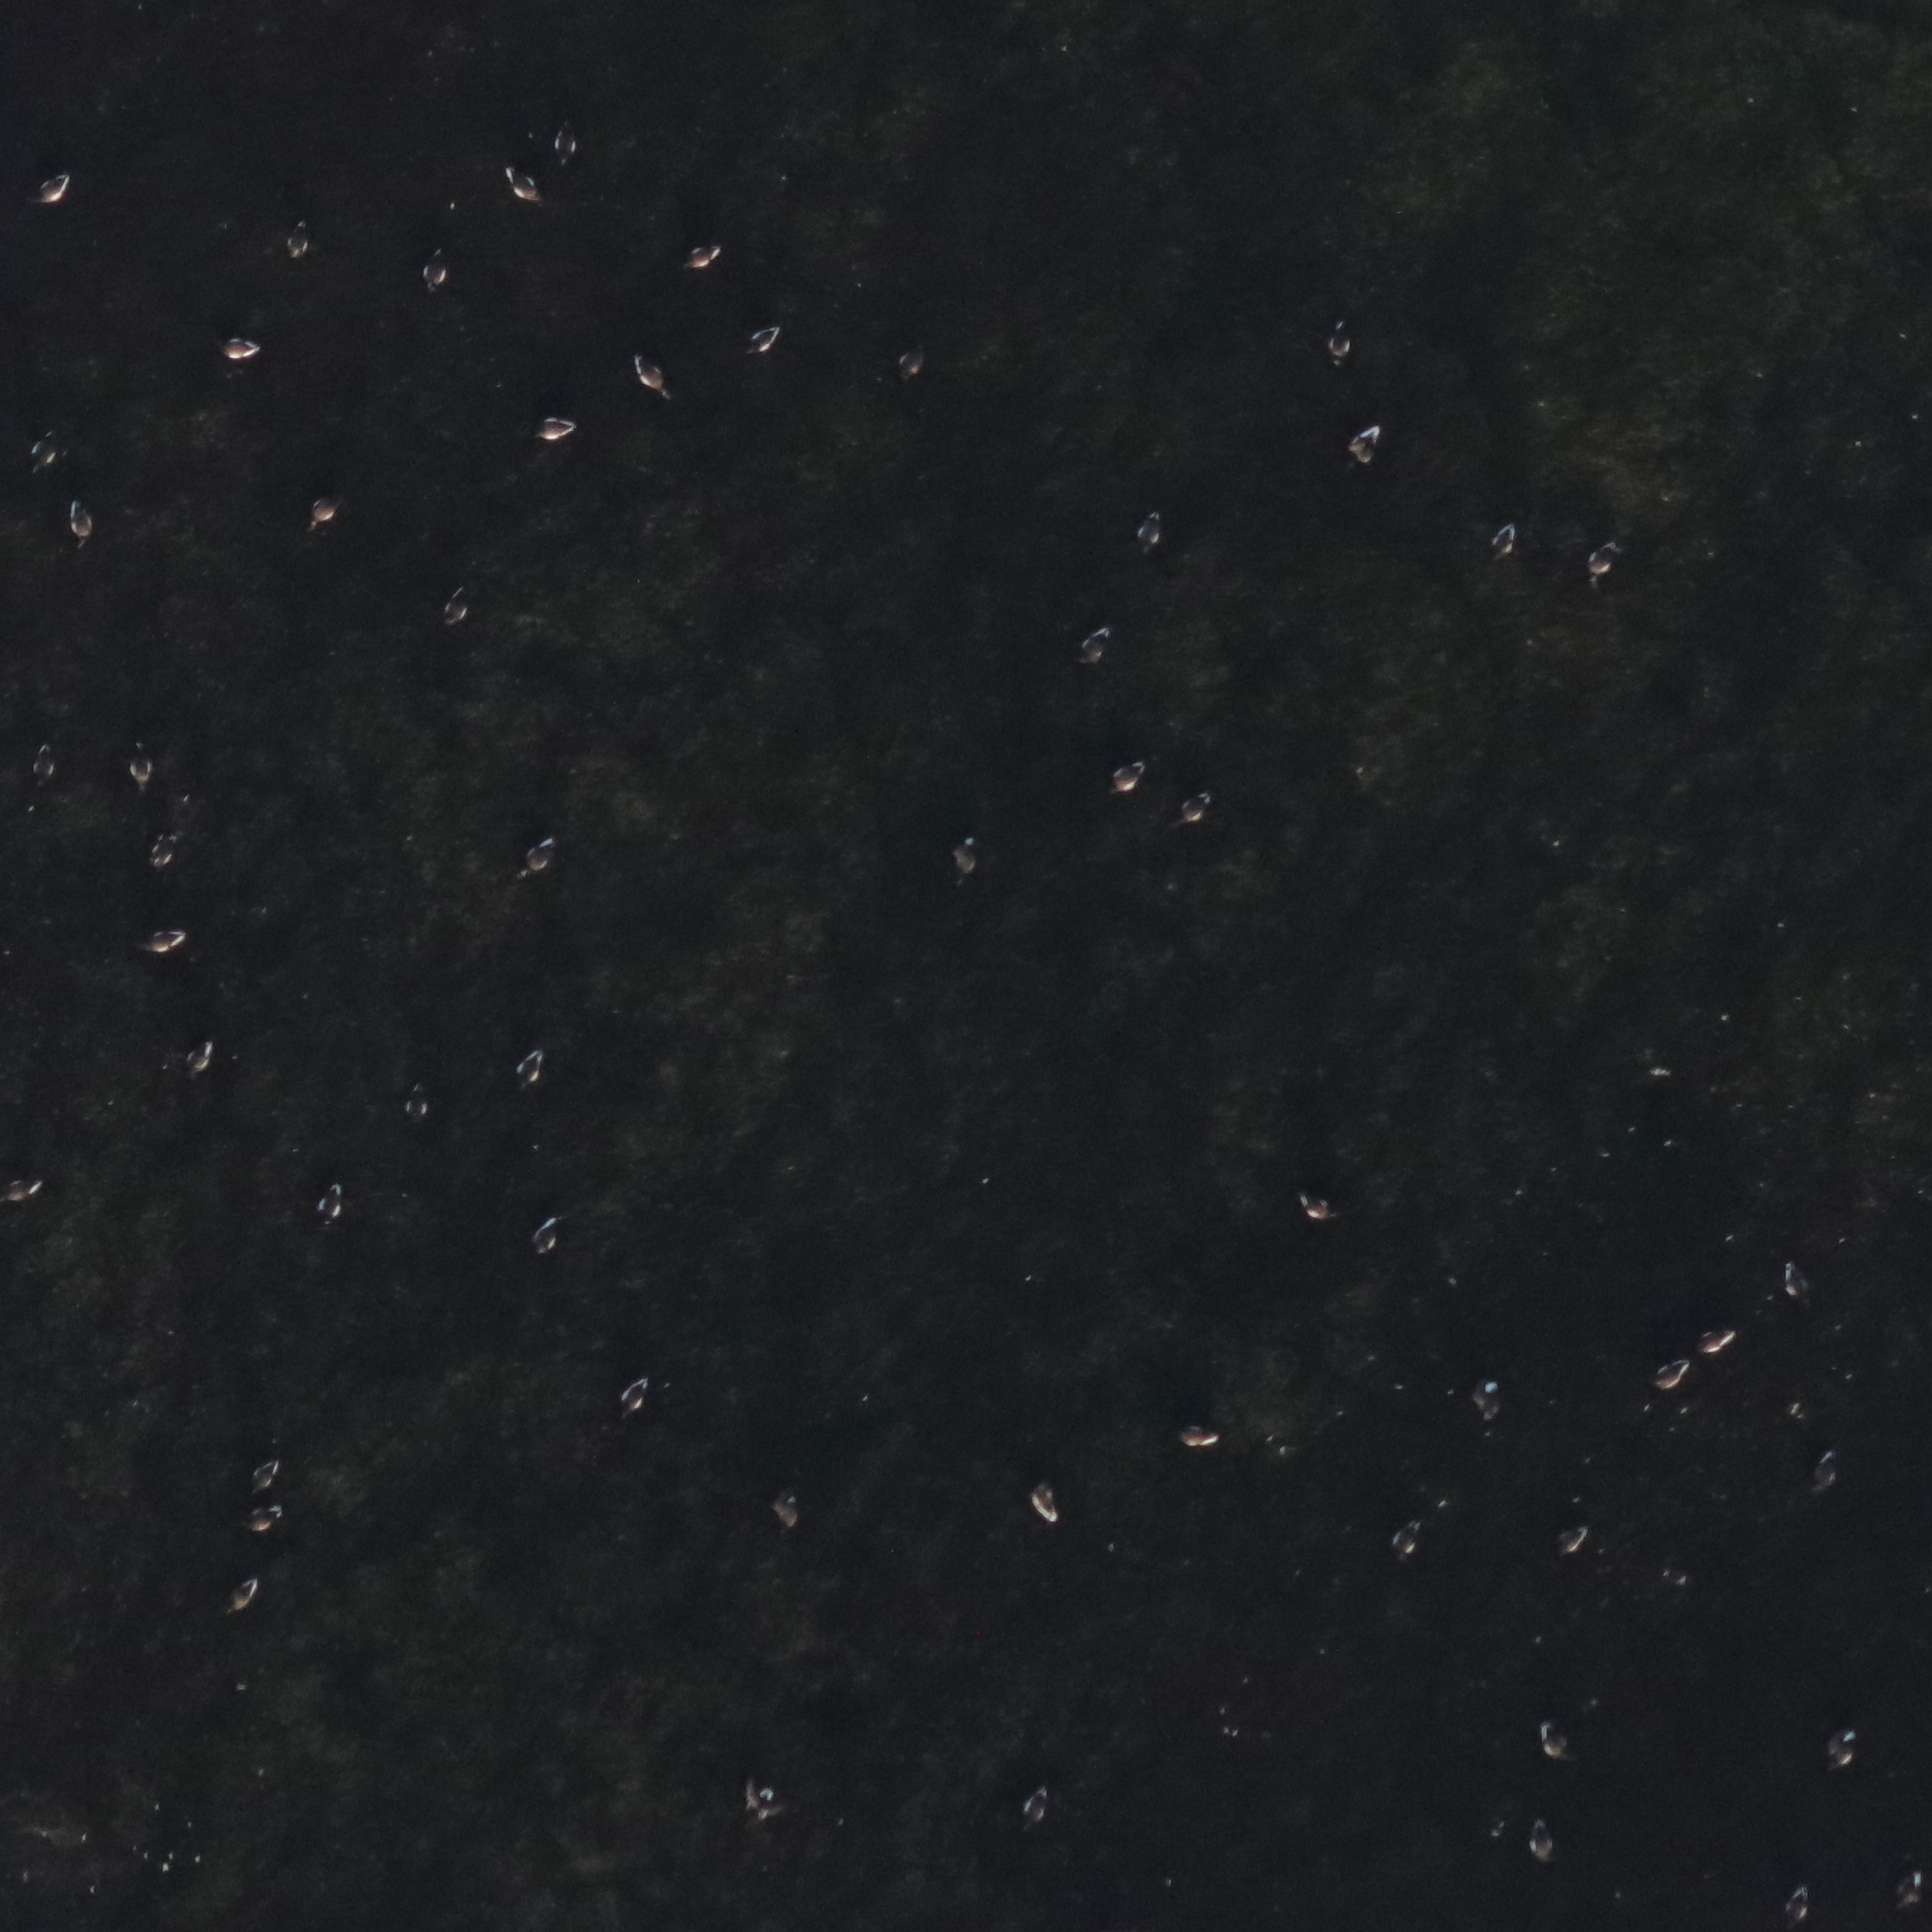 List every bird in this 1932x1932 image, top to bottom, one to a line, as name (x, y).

brant (568, 138)
brant (524, 184)
brant (51, 190)
brant (303, 230)
brant (702, 256)
brant (435, 271)
brant (765, 341)
brant (1329, 341)
brant (239, 348)
brant (908, 369)
brant (651, 375)
brant (555, 429)
brant (1364, 445)
brant (41, 452)
brant (324, 512)
brant (81, 524)
brant (1150, 532)
brant (1503, 541)
brant (1602, 561)
brant (460, 598)
brant (1094, 647)
brant (48, 763)
brant (138, 774)
brant (1126, 778)
brant (1194, 809)
brant (537, 859)
brant (967, 860)
brant (163, 940)
brant (195, 1062)
brant (529, 1069)
brant (415, 1108)
brant (20, 1190)
brant (333, 1206)
brant (1319, 1207)
brant (544, 1237)
brant (1798, 1278)
brant (1715, 1341)
brant (1669, 1375)
brant (634, 1397)
brant (1496, 1404)
brant (1196, 1433)
brant (1825, 1463)
brant (266, 1476)
brant (1046, 1501)
brant (787, 1510)
brant (263, 1518)
brant (1405, 1538)
brant (1571, 1539)
brant (243, 1595)
brant (1556, 1742)
brant (1842, 1749)
brant (761, 1801)
brant (1036, 1808)
brant (1539, 1843)
brant (1912, 1886)
brant (1792, 1907)